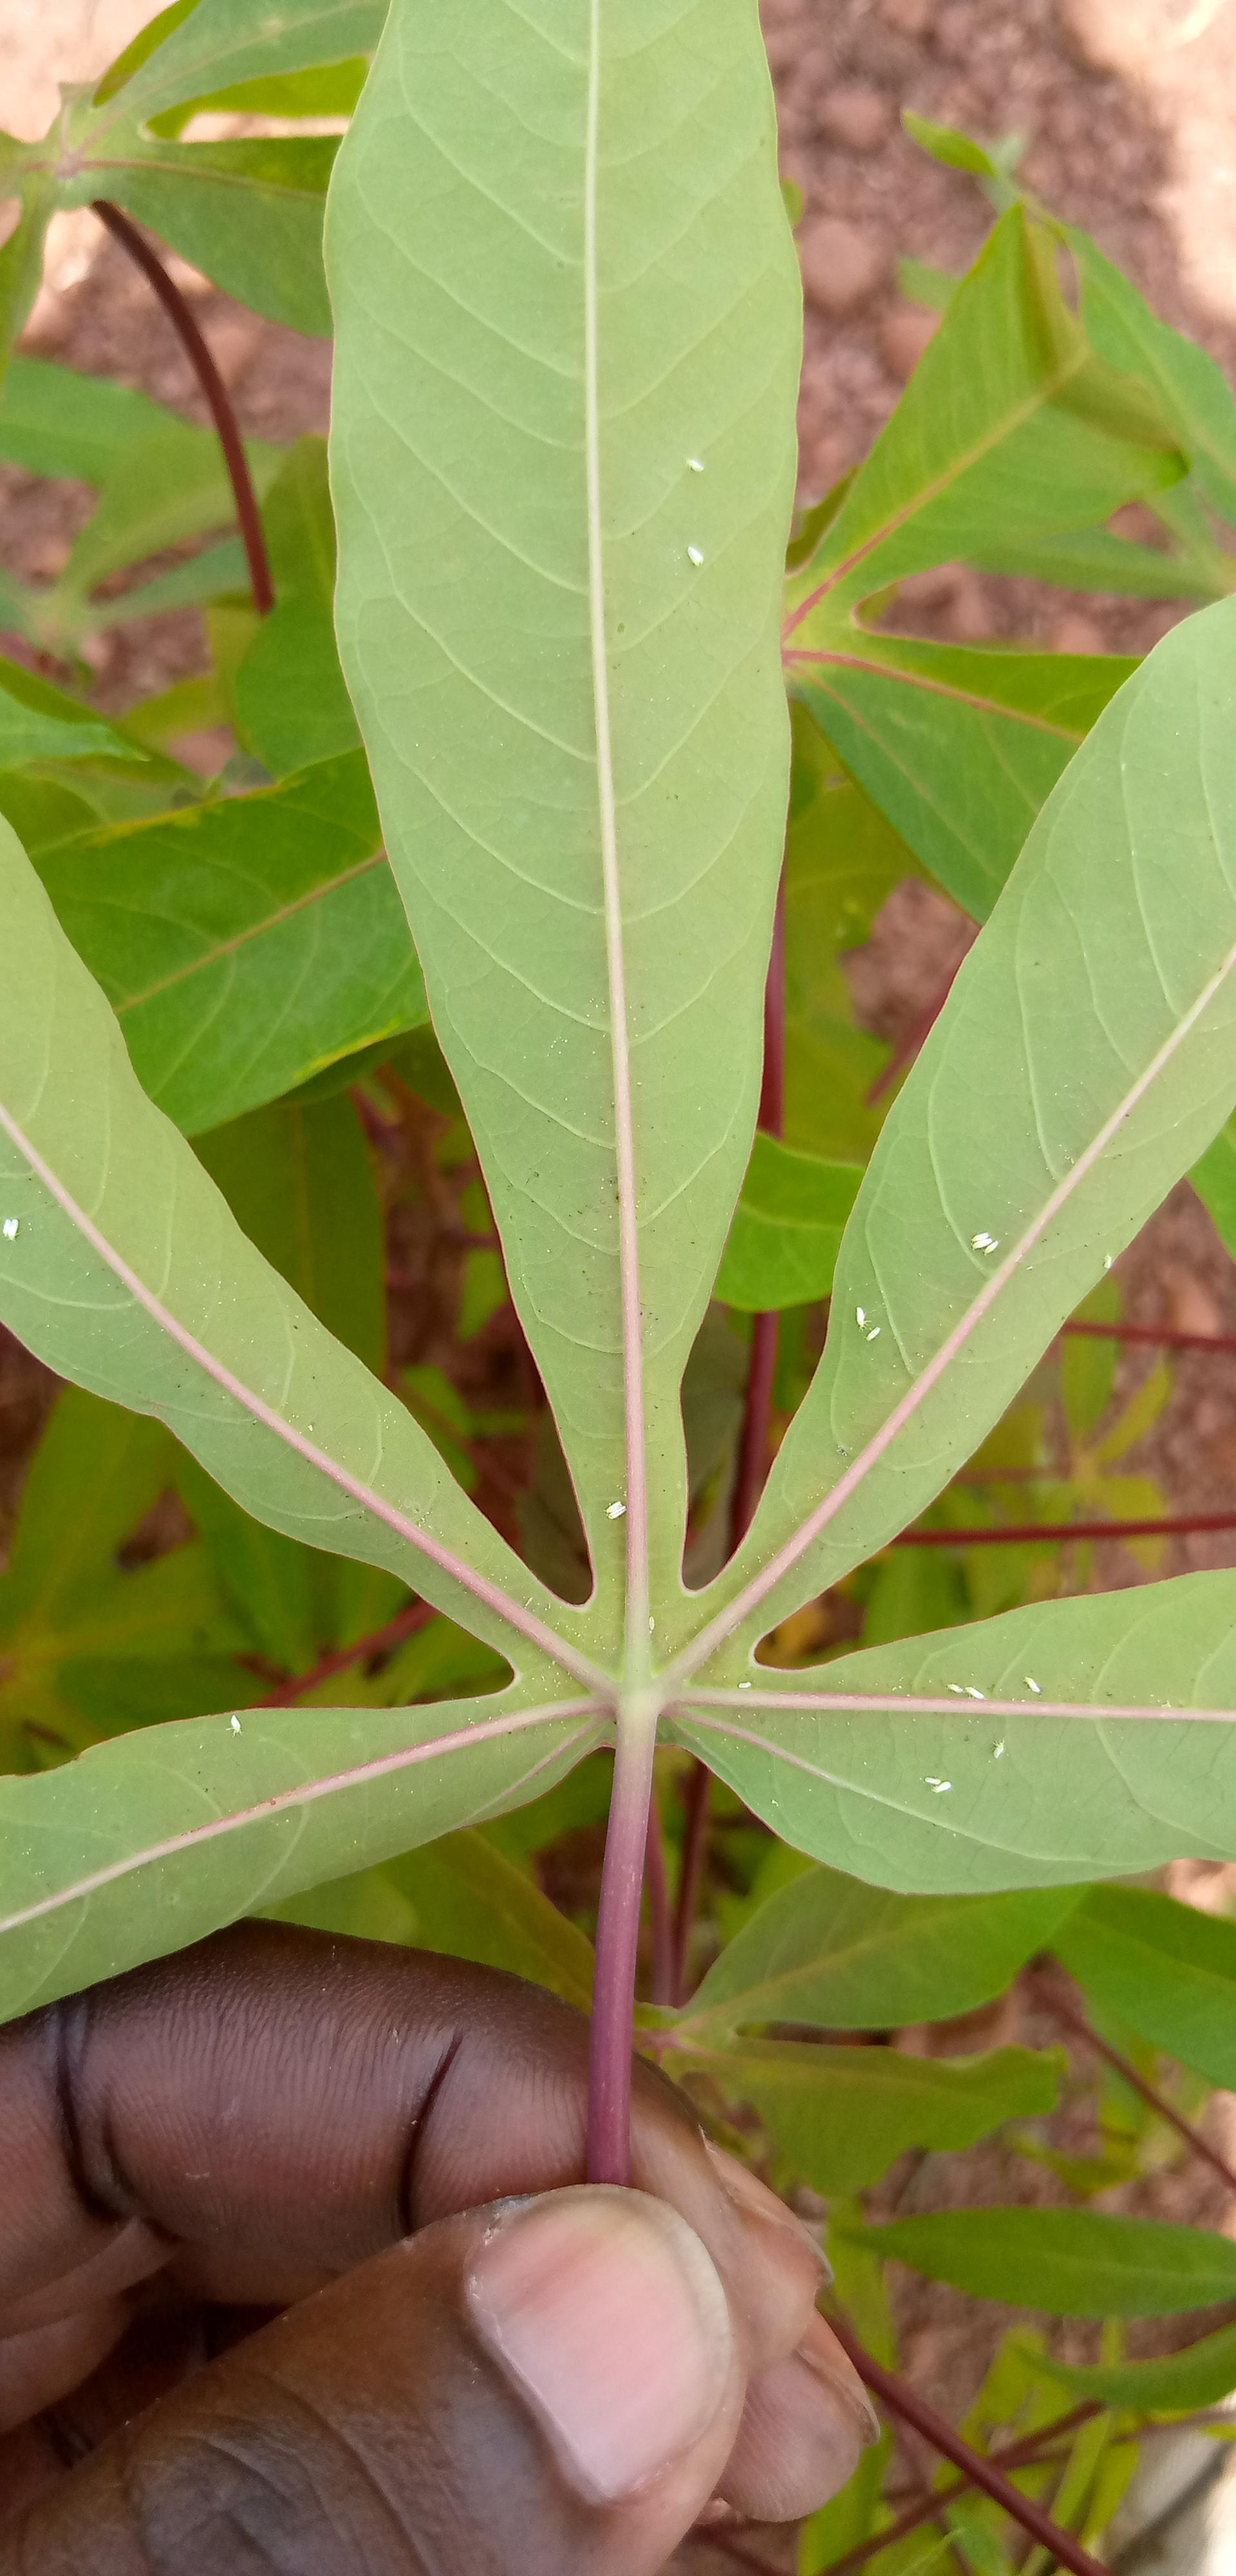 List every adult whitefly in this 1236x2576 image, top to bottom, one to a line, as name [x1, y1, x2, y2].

whitefly [683, 456, 709, 476]
whitefly [684, 544, 709, 569]
whitefly [1, 1217, 11, 1240]
whitefly [7, 1217, 25, 1243]
whitefly [970, 1231, 991, 1241]
whitefly [969, 1236, 993, 1256]
whitefly [985, 1239, 1000, 1256]
whitefly [1100, 1251, 1114, 1271]
whitefly [852, 1304, 868, 1331]
whitefly [865, 1325, 883, 1344]
whitefly [606, 1500, 623, 1511]
whitefly [608, 1505, 628, 1522]
whitefly [1022, 1674, 1045, 1696]
whitefly [945, 1680, 963, 1696]
whitefly [962, 1685, 987, 1701]
whitefly [227, 1710, 247, 1736]
whitefly [989, 1735, 1007, 1764]
whitefly [921, 1774, 943, 1786]
whitefly [930, 1778, 954, 1798]